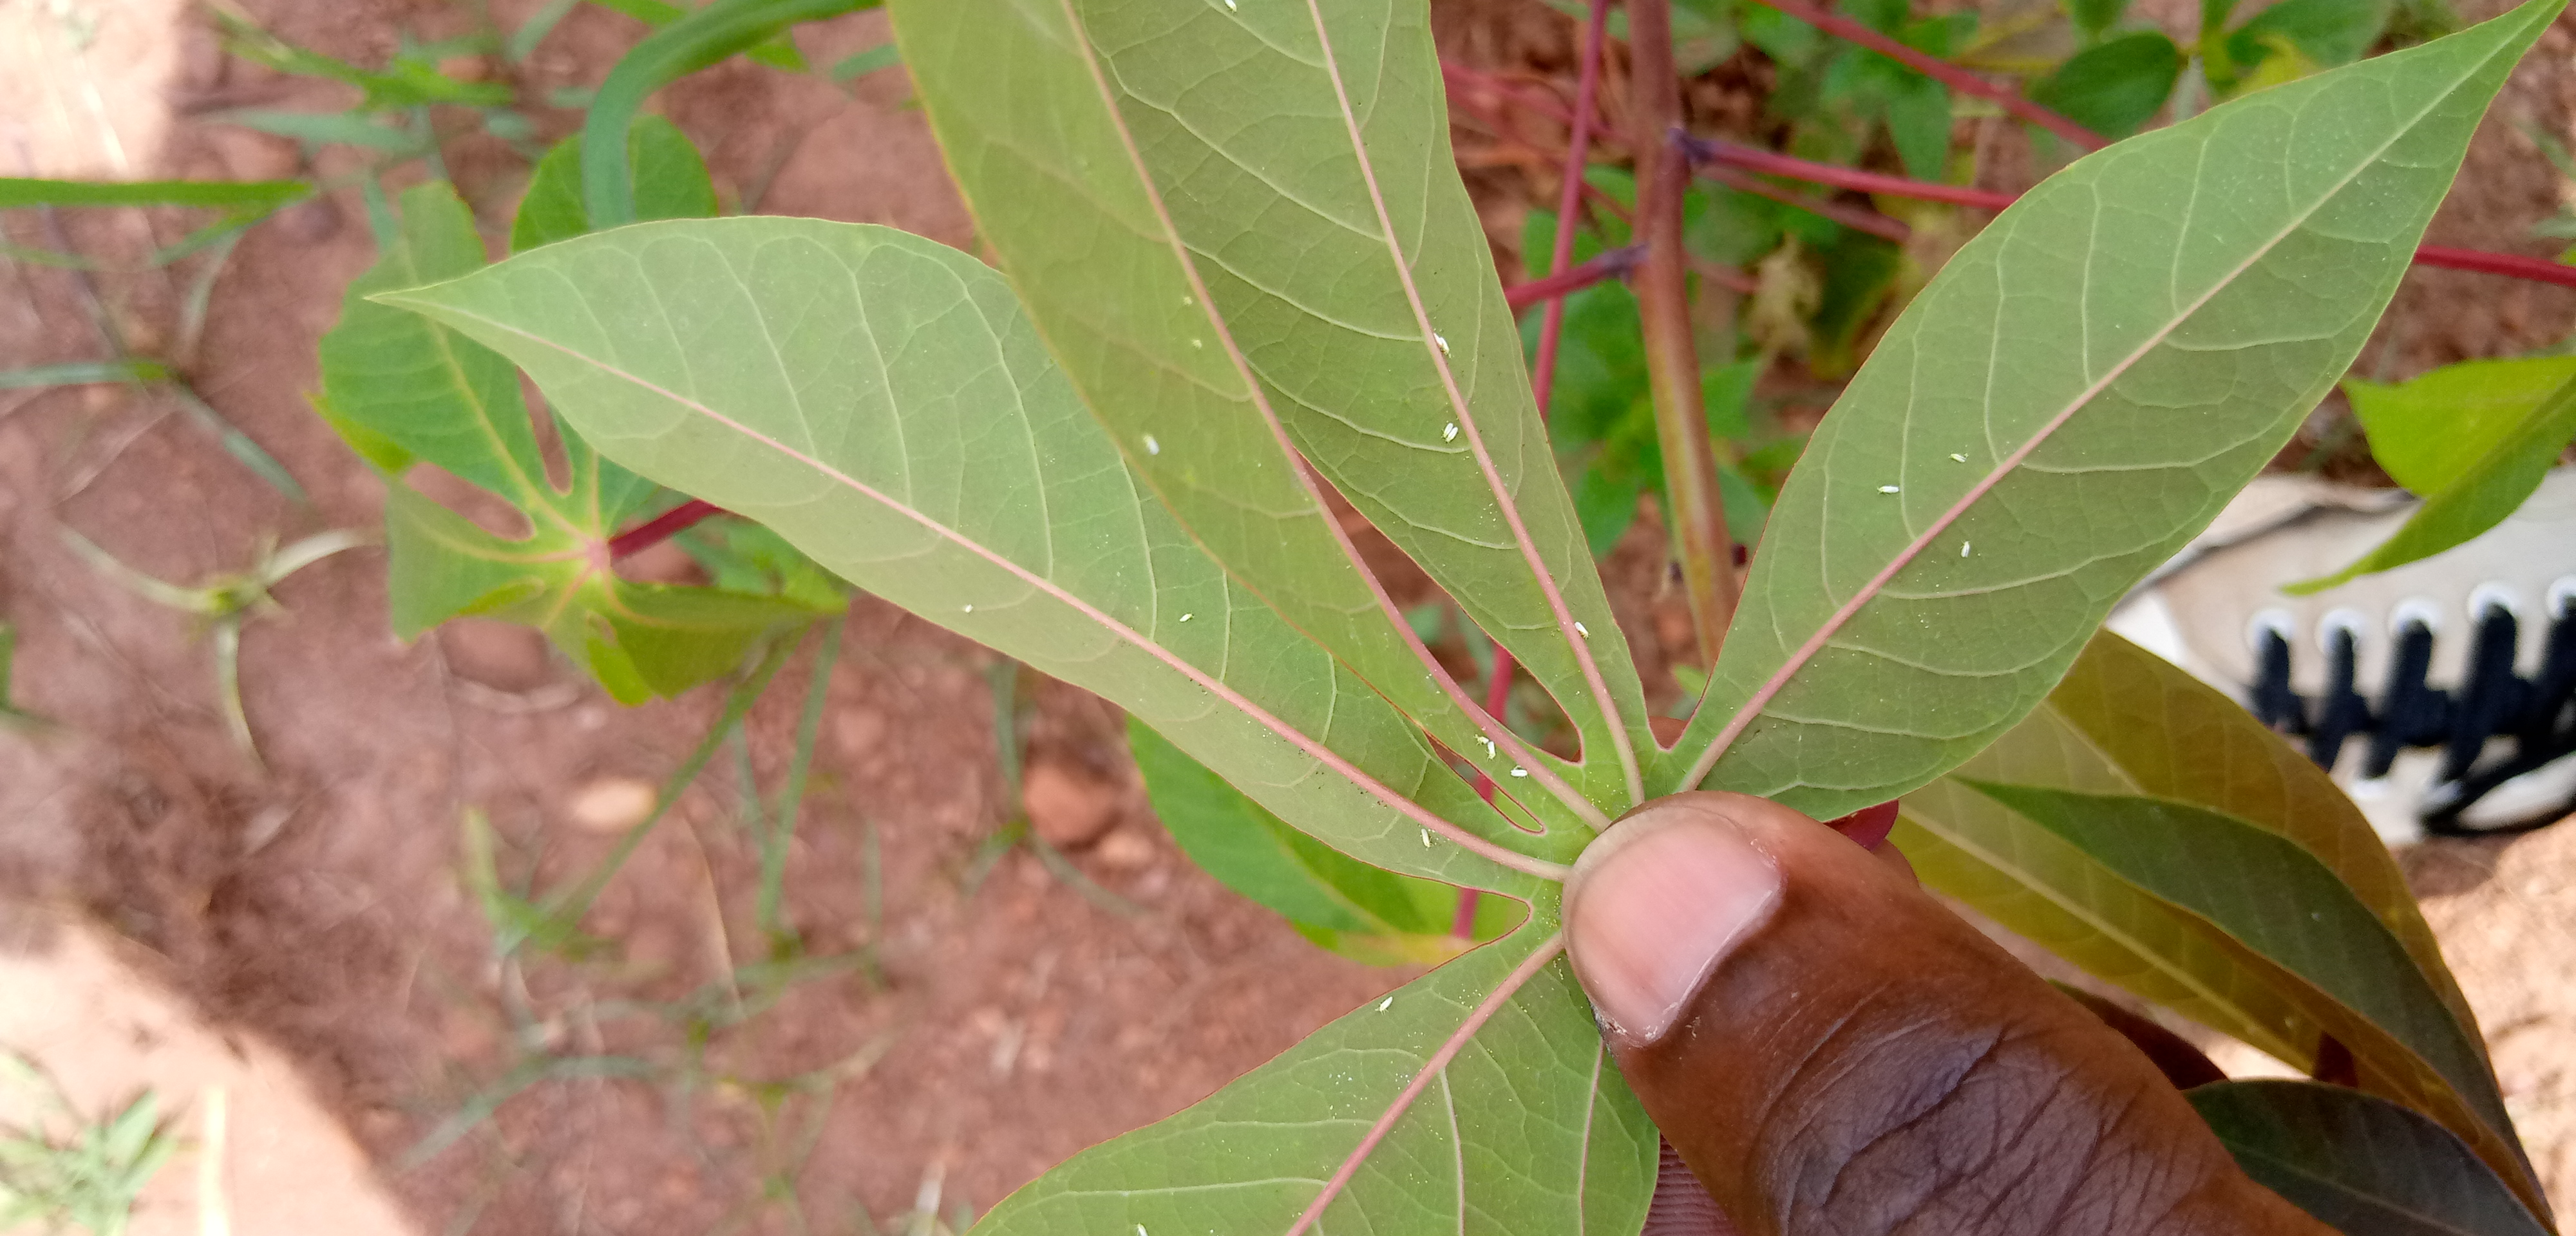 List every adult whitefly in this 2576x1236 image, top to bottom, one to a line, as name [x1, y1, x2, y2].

whitefly [1222, 1, 1239, 14]
whitefly [1433, 330, 1443, 347]
whitefly [1439, 335, 1454, 357]
whitefly [1441, 420, 1455, 438]
whitefly [1444, 425, 1459, 444]
whitefly [1947, 449, 1967, 465]
whitefly [1875, 483, 1902, 495]
whitefly [1956, 537, 1975, 560]
whitefly [963, 599, 977, 616]
whitefly [1175, 610, 1196, 626]
whitefly [1573, 619, 1592, 641]
whitefly [1475, 733, 1490, 745]
whitefly [1486, 740, 1500, 763]
whitefly [1508, 765, 1528, 780]
whitefly [1419, 825, 1435, 851]
whitefly [1373, 994, 1396, 1016]
whitefly [1135, 1221, 1149, 1236]